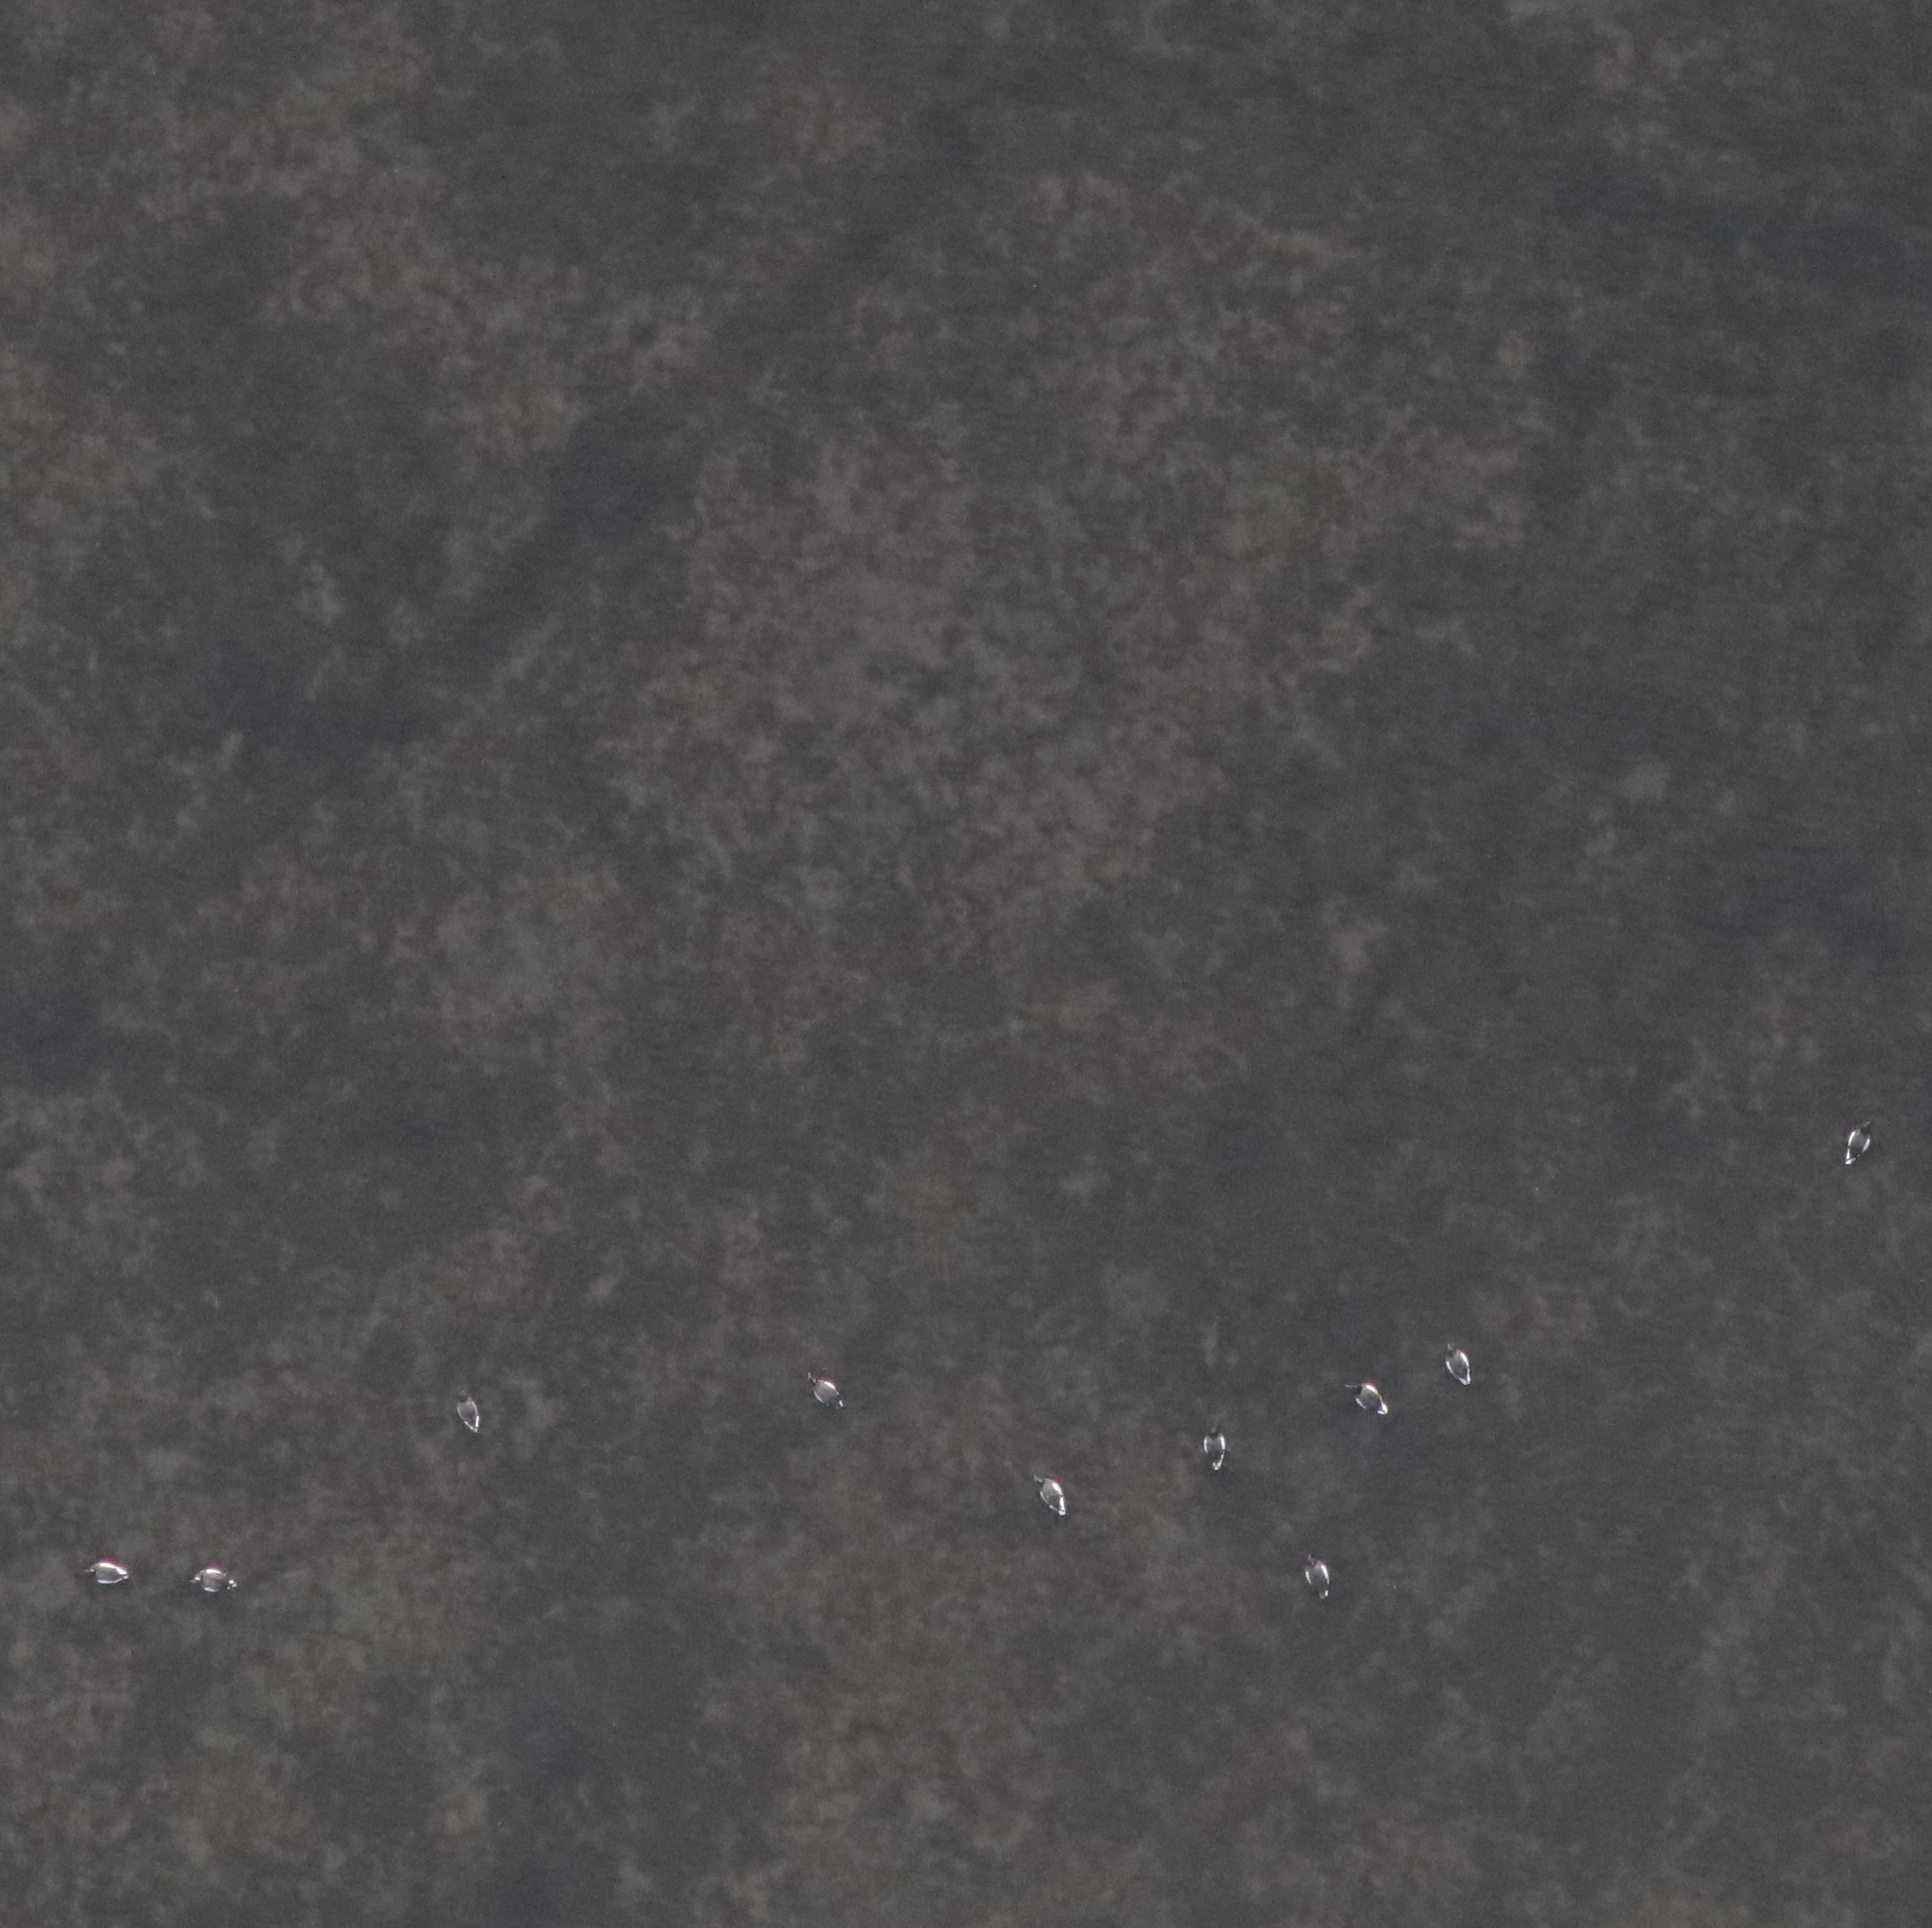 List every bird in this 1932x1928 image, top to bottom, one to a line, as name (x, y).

brant (1857, 1145)
brant (1456, 1365)
brant (827, 1392)
brant (1369, 1400)
brant (469, 1410)
brant (1214, 1447)
brant (1053, 1496)
brant (107, 1572)
brant (1316, 1578)
brant (215, 1581)